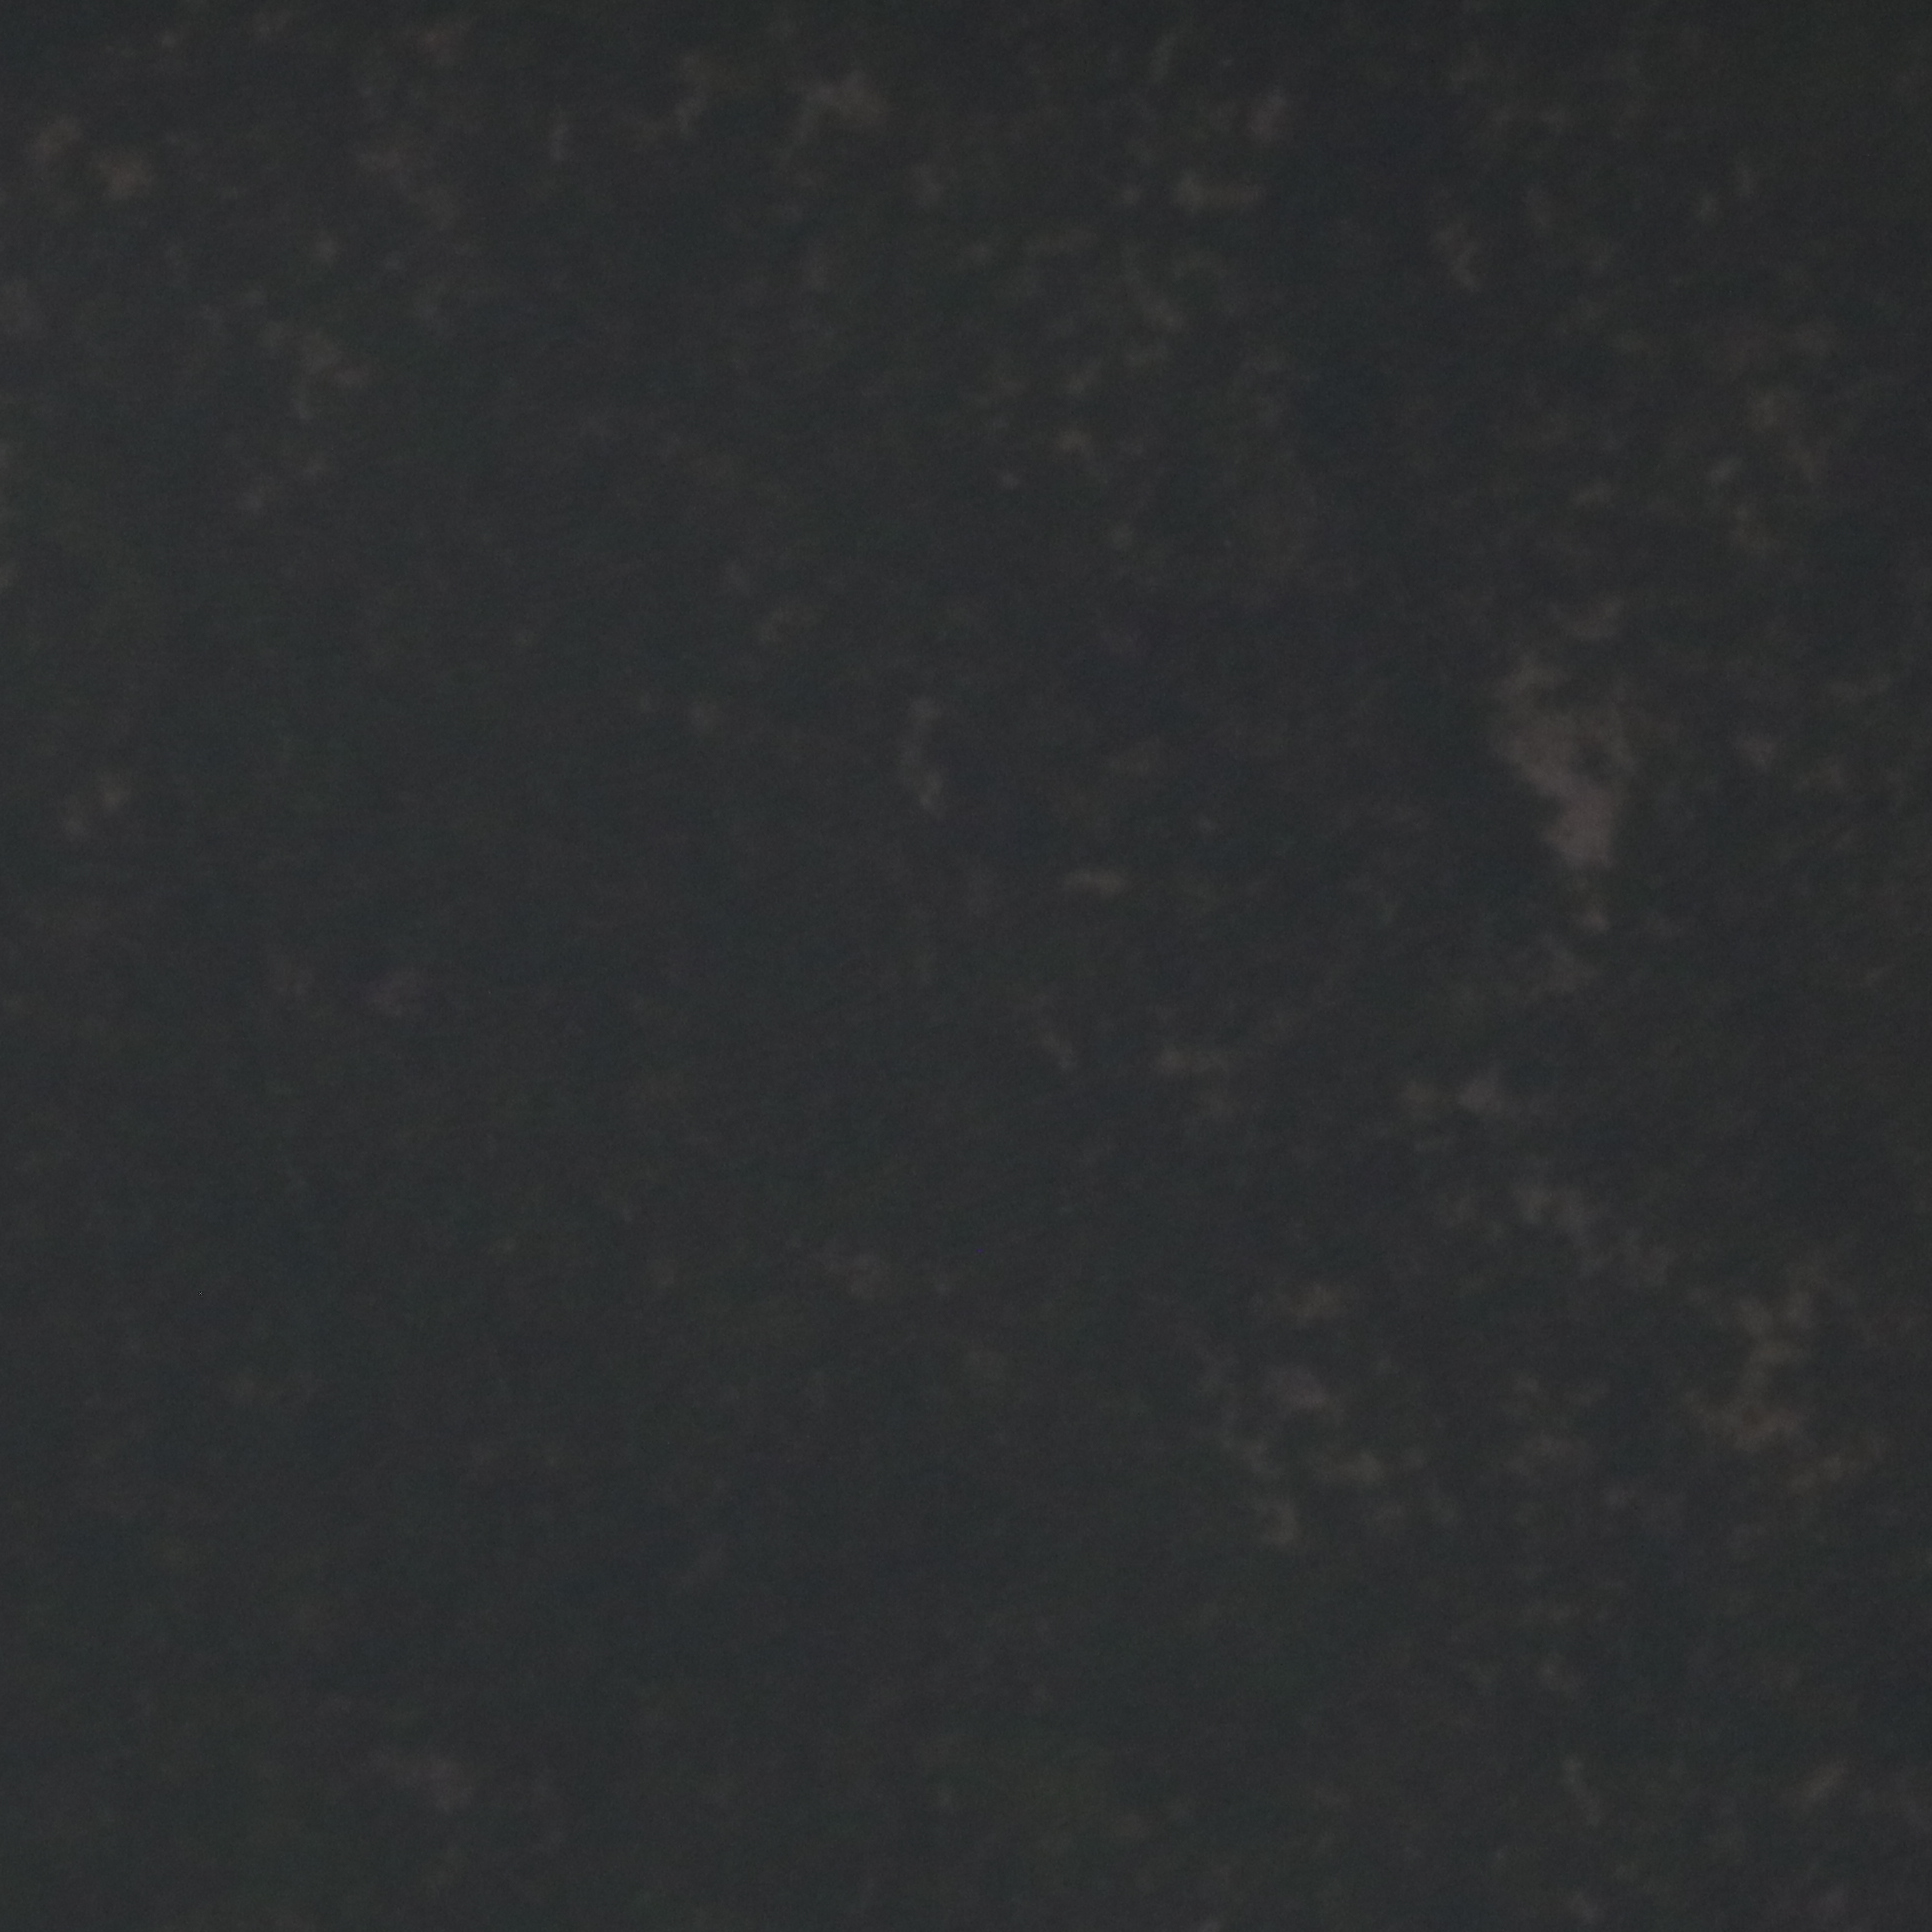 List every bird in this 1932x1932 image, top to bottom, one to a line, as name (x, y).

None